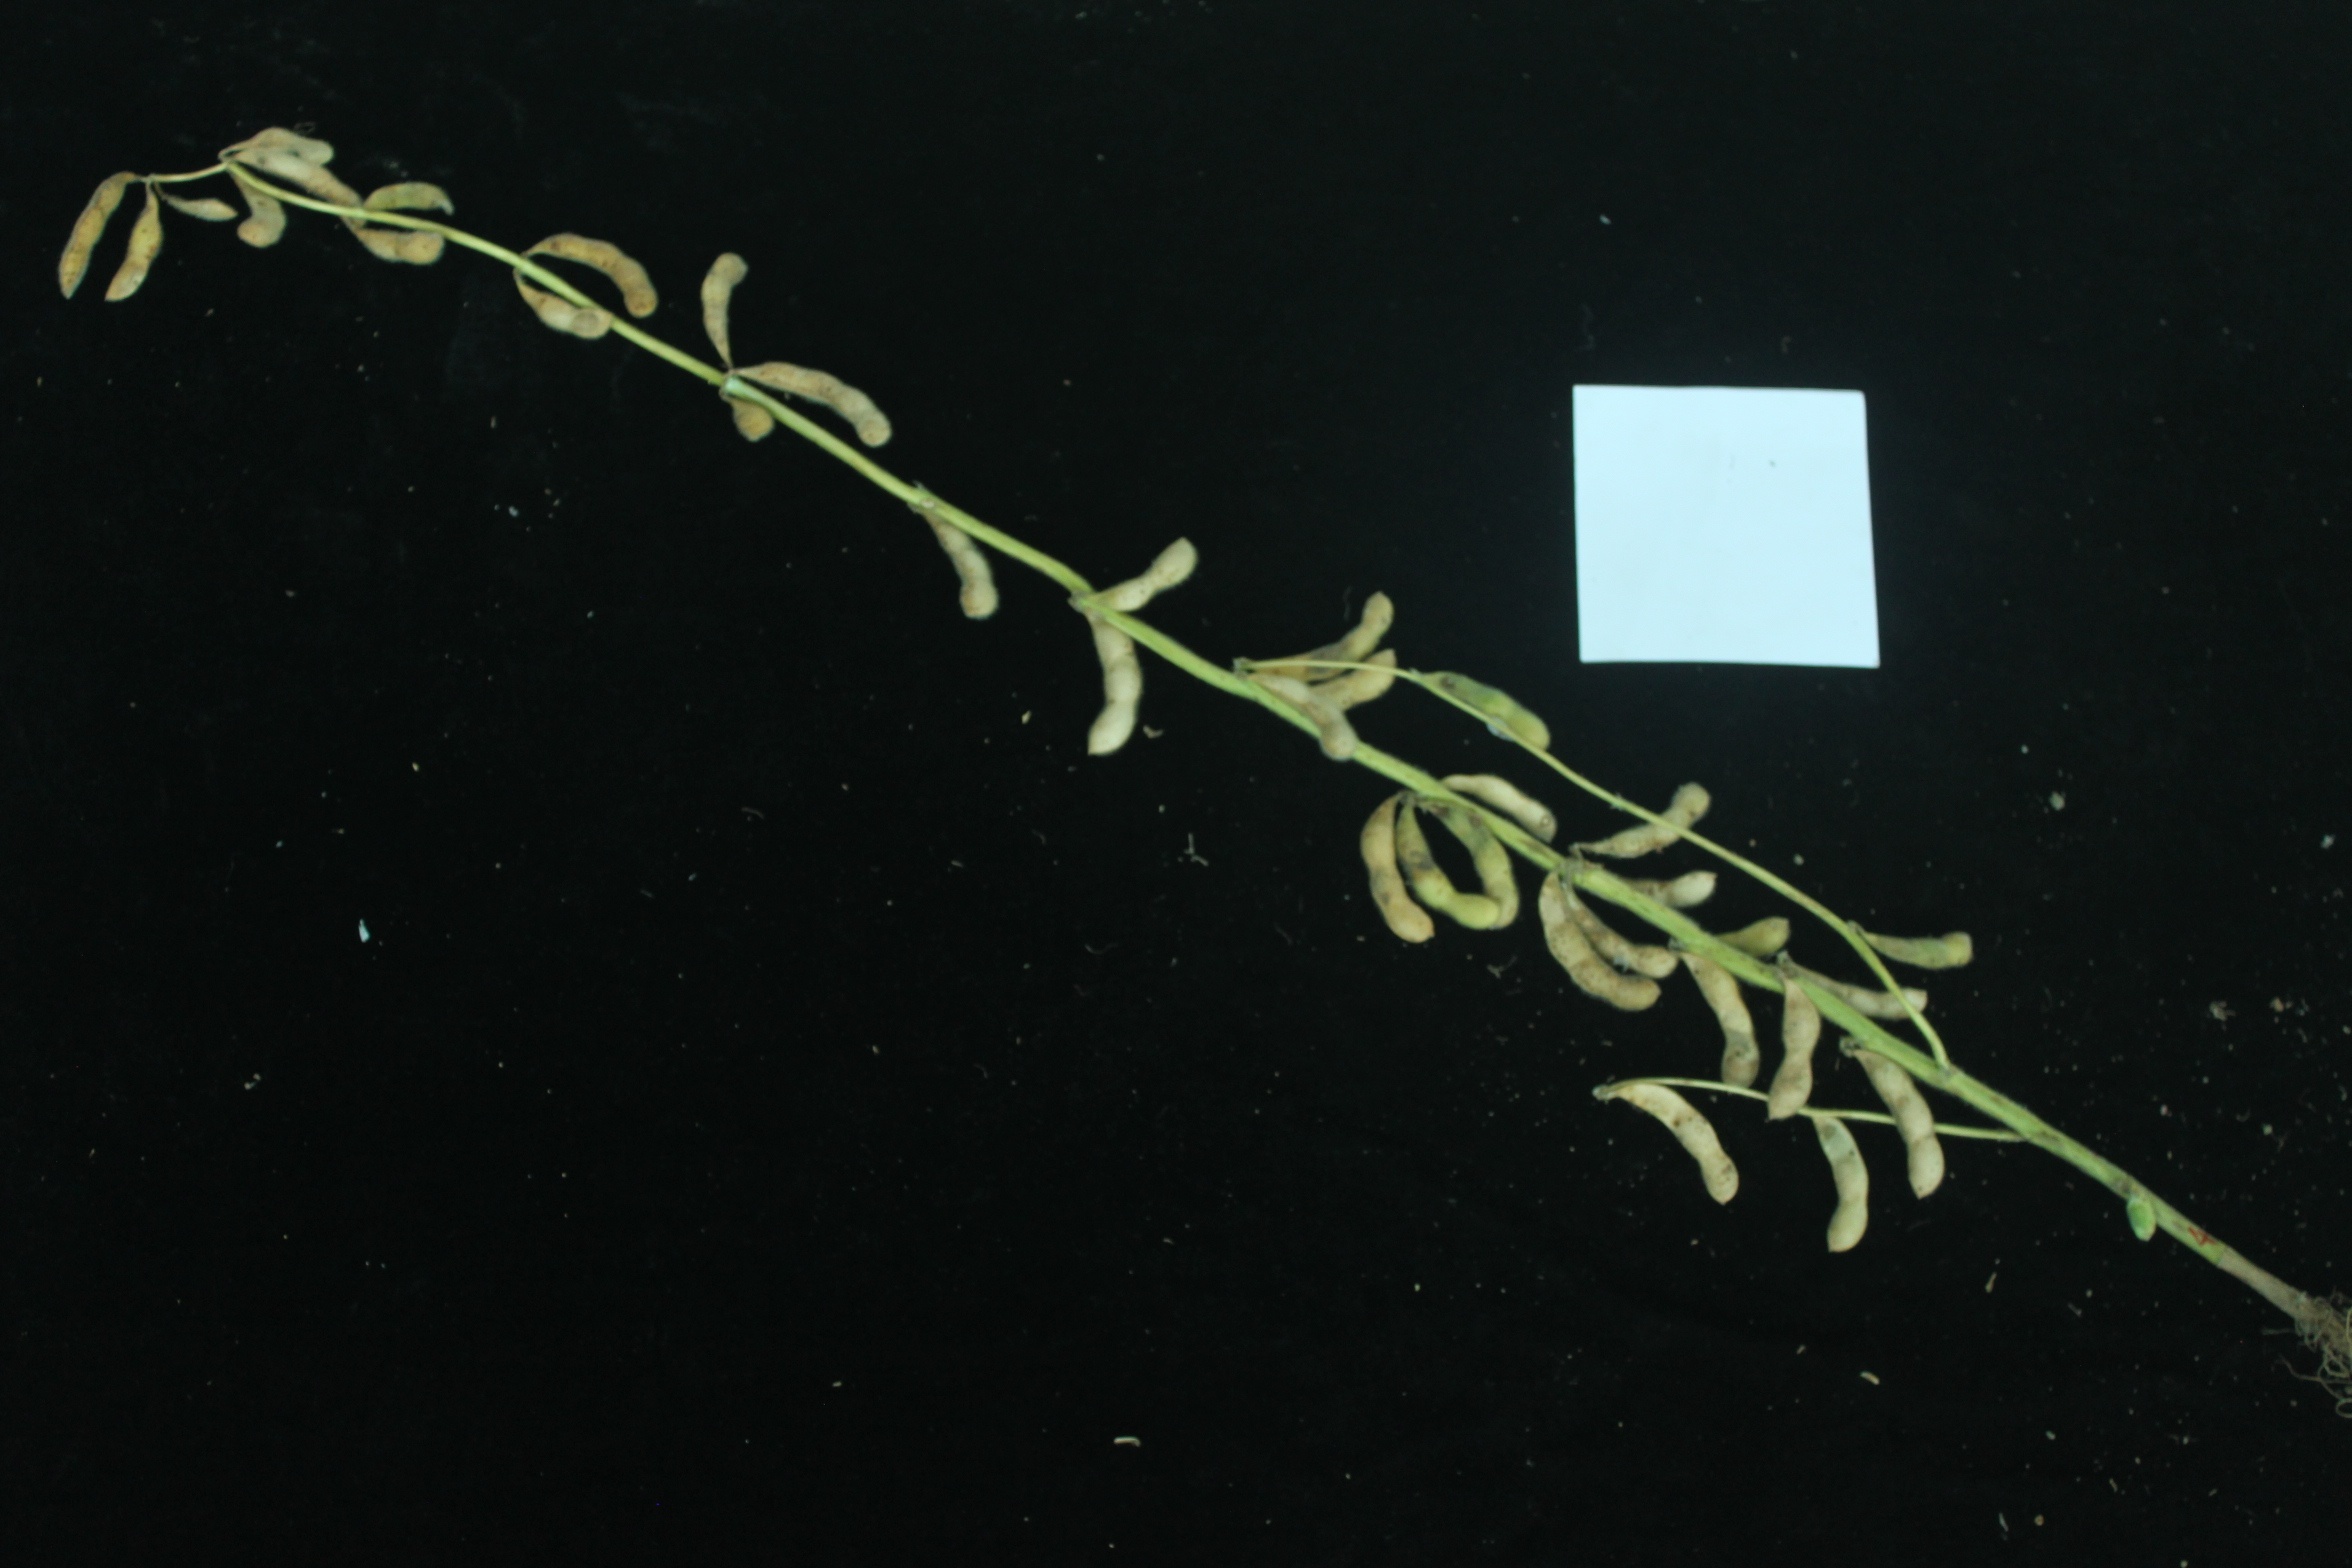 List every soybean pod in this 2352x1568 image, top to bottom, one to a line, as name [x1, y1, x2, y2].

soybean pod [226, 129, 332, 162]
soybean pod [229, 146, 360, 206]
soybean pod [59, 172, 139, 296]
soybean pod [233, 176, 285, 246]
soybean pod [362, 181, 452, 213]
soybean pod [104, 184, 161, 300]
soybean pod [161, 196, 237, 220]
soybean pod [350, 224, 443, 263]
soybean pod [522, 233, 655, 317]
soybean pod [700, 252, 746, 362]
soybean pod [514, 272, 612, 338]
soybean pod [730, 363, 889, 445]
soybean pod [722, 396, 772, 439]
soybean pod [921, 512, 996, 619]
soybean pod [1080, 538, 1196, 609]
soybean pod [1249, 592, 1392, 678]
soybean pod [1078, 608, 1141, 754]
soybean pod [1310, 649, 1397, 713]
soybean pod [1247, 673, 1357, 760]
soybean pod [1422, 674, 1550, 747]
soybean pod [1442, 775, 1555, 842]
soybean pod [1584, 784, 1709, 855]
soybean pod [1361, 791, 1433, 942]
soybean pod [1416, 798, 1518, 928]
soybean pod [1395, 800, 1501, 929]
soybean pod [1538, 864, 1659, 1009]
soybean pod [1565, 870, 1676, 976]
soybean pod [1624, 871, 1715, 905]
soybean pod [1714, 915, 1789, 959]
soybean pod [1860, 930, 1973, 966]
soybean pod [1676, 952, 1759, 1095]
soybean pod [1789, 959, 1926, 1018]
soybean pod [1768, 976, 1819, 1121]
soybean pod [1848, 1049, 1944, 1197]
soybean pod [1607, 1083, 1738, 1204]
soybean pod [1811, 1115, 1868, 1252]